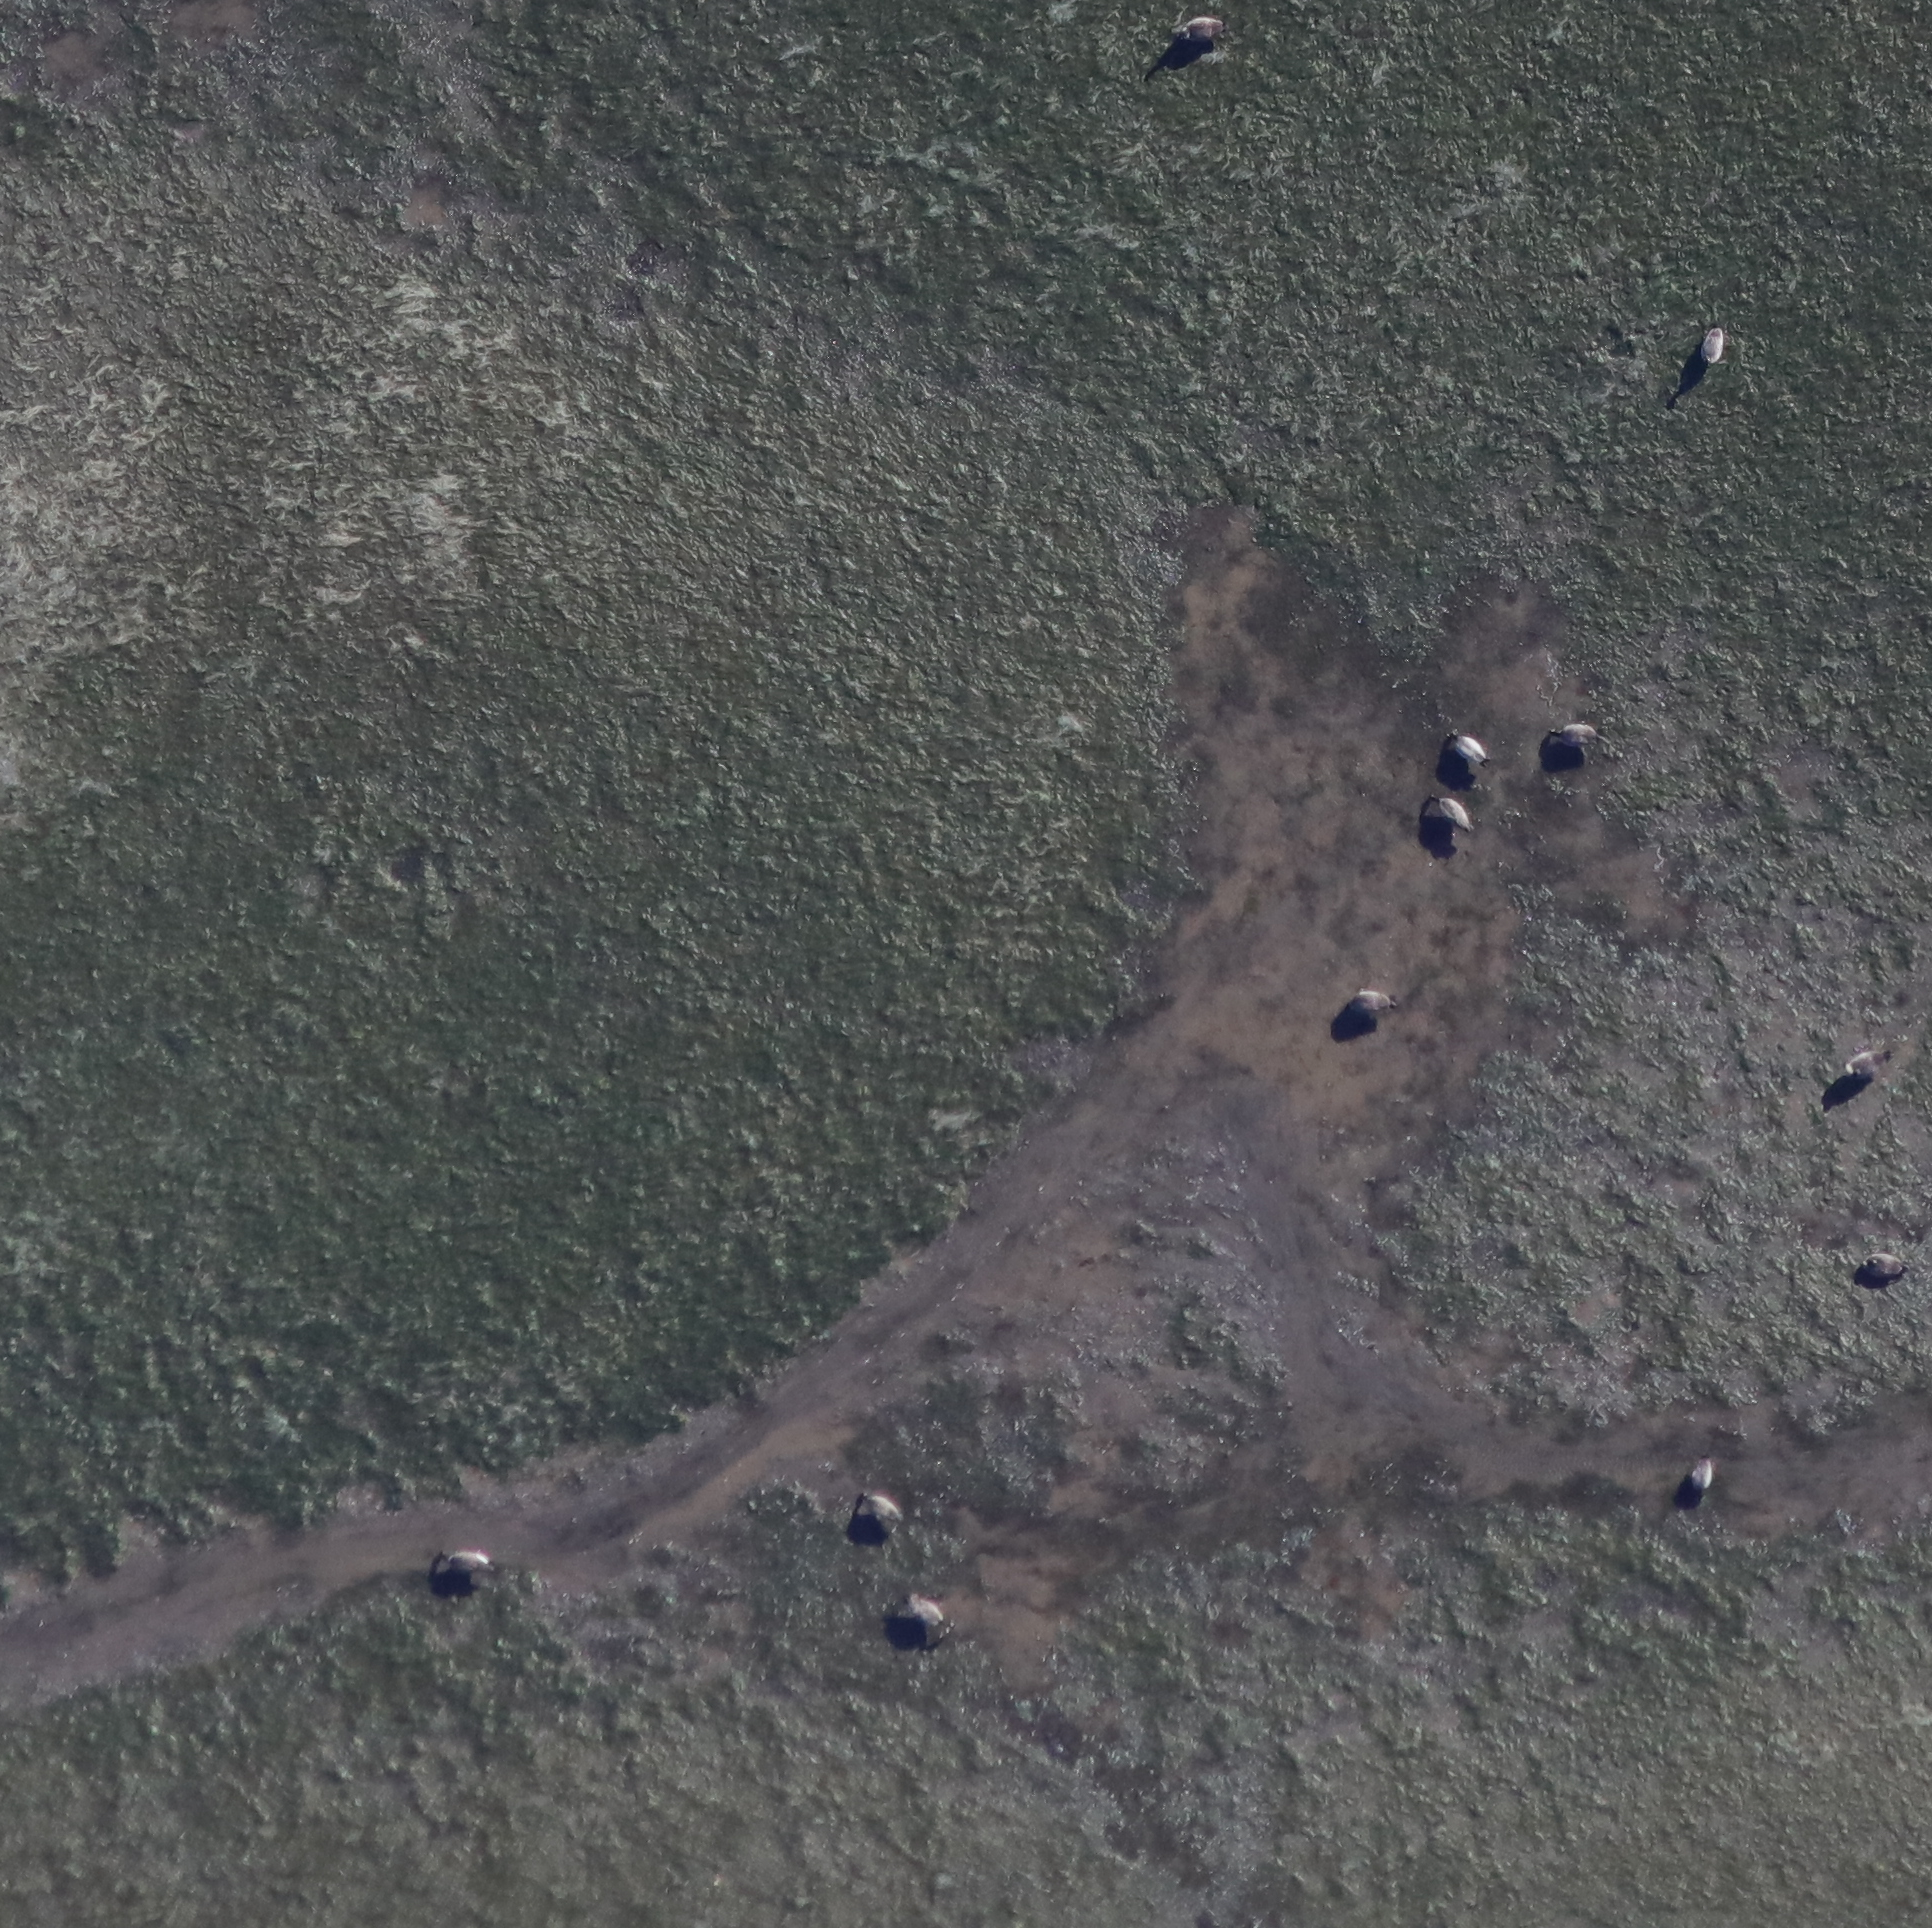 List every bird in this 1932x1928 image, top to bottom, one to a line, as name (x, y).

Canada goose (1204, 27)
Canada goose (1716, 339)
Canada goose (1577, 732)
Canada goose (1470, 750)
Canada goose (1453, 811)
Canada goose (1378, 1004)
Canada goose (1862, 1061)
Canada goose (1880, 1268)
Canada goose (1698, 1477)
Canada goose (886, 1510)
Canada goose (468, 1562)
Canada goose (918, 1617)